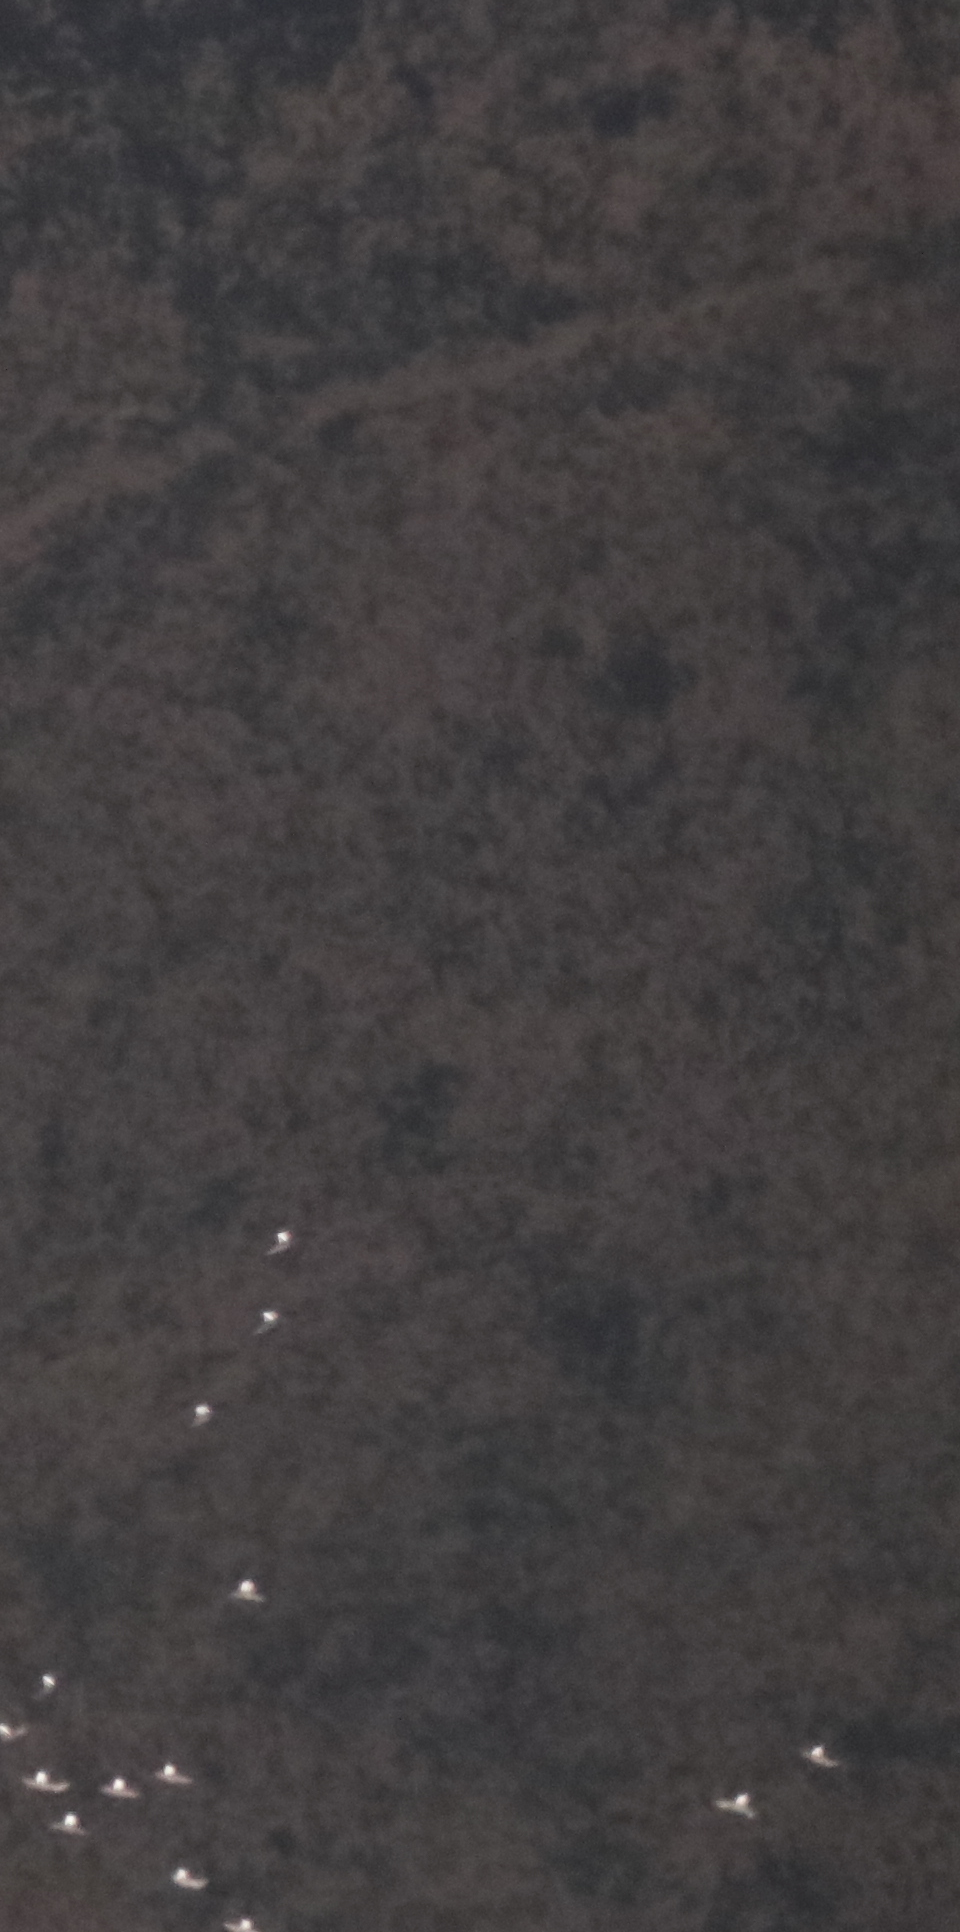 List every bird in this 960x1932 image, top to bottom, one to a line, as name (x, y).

brant (280, 1243)
brant (271, 1323)
brant (206, 1418)
brant (249, 1595)
brant (46, 1687)
brant (11, 1738)
brant (815, 1755)
brant (172, 1774)
brant (41, 1778)
brant (118, 1789)
brant (740, 1808)
brant (66, 1826)
brant (186, 1880)
brant (239, 1920)